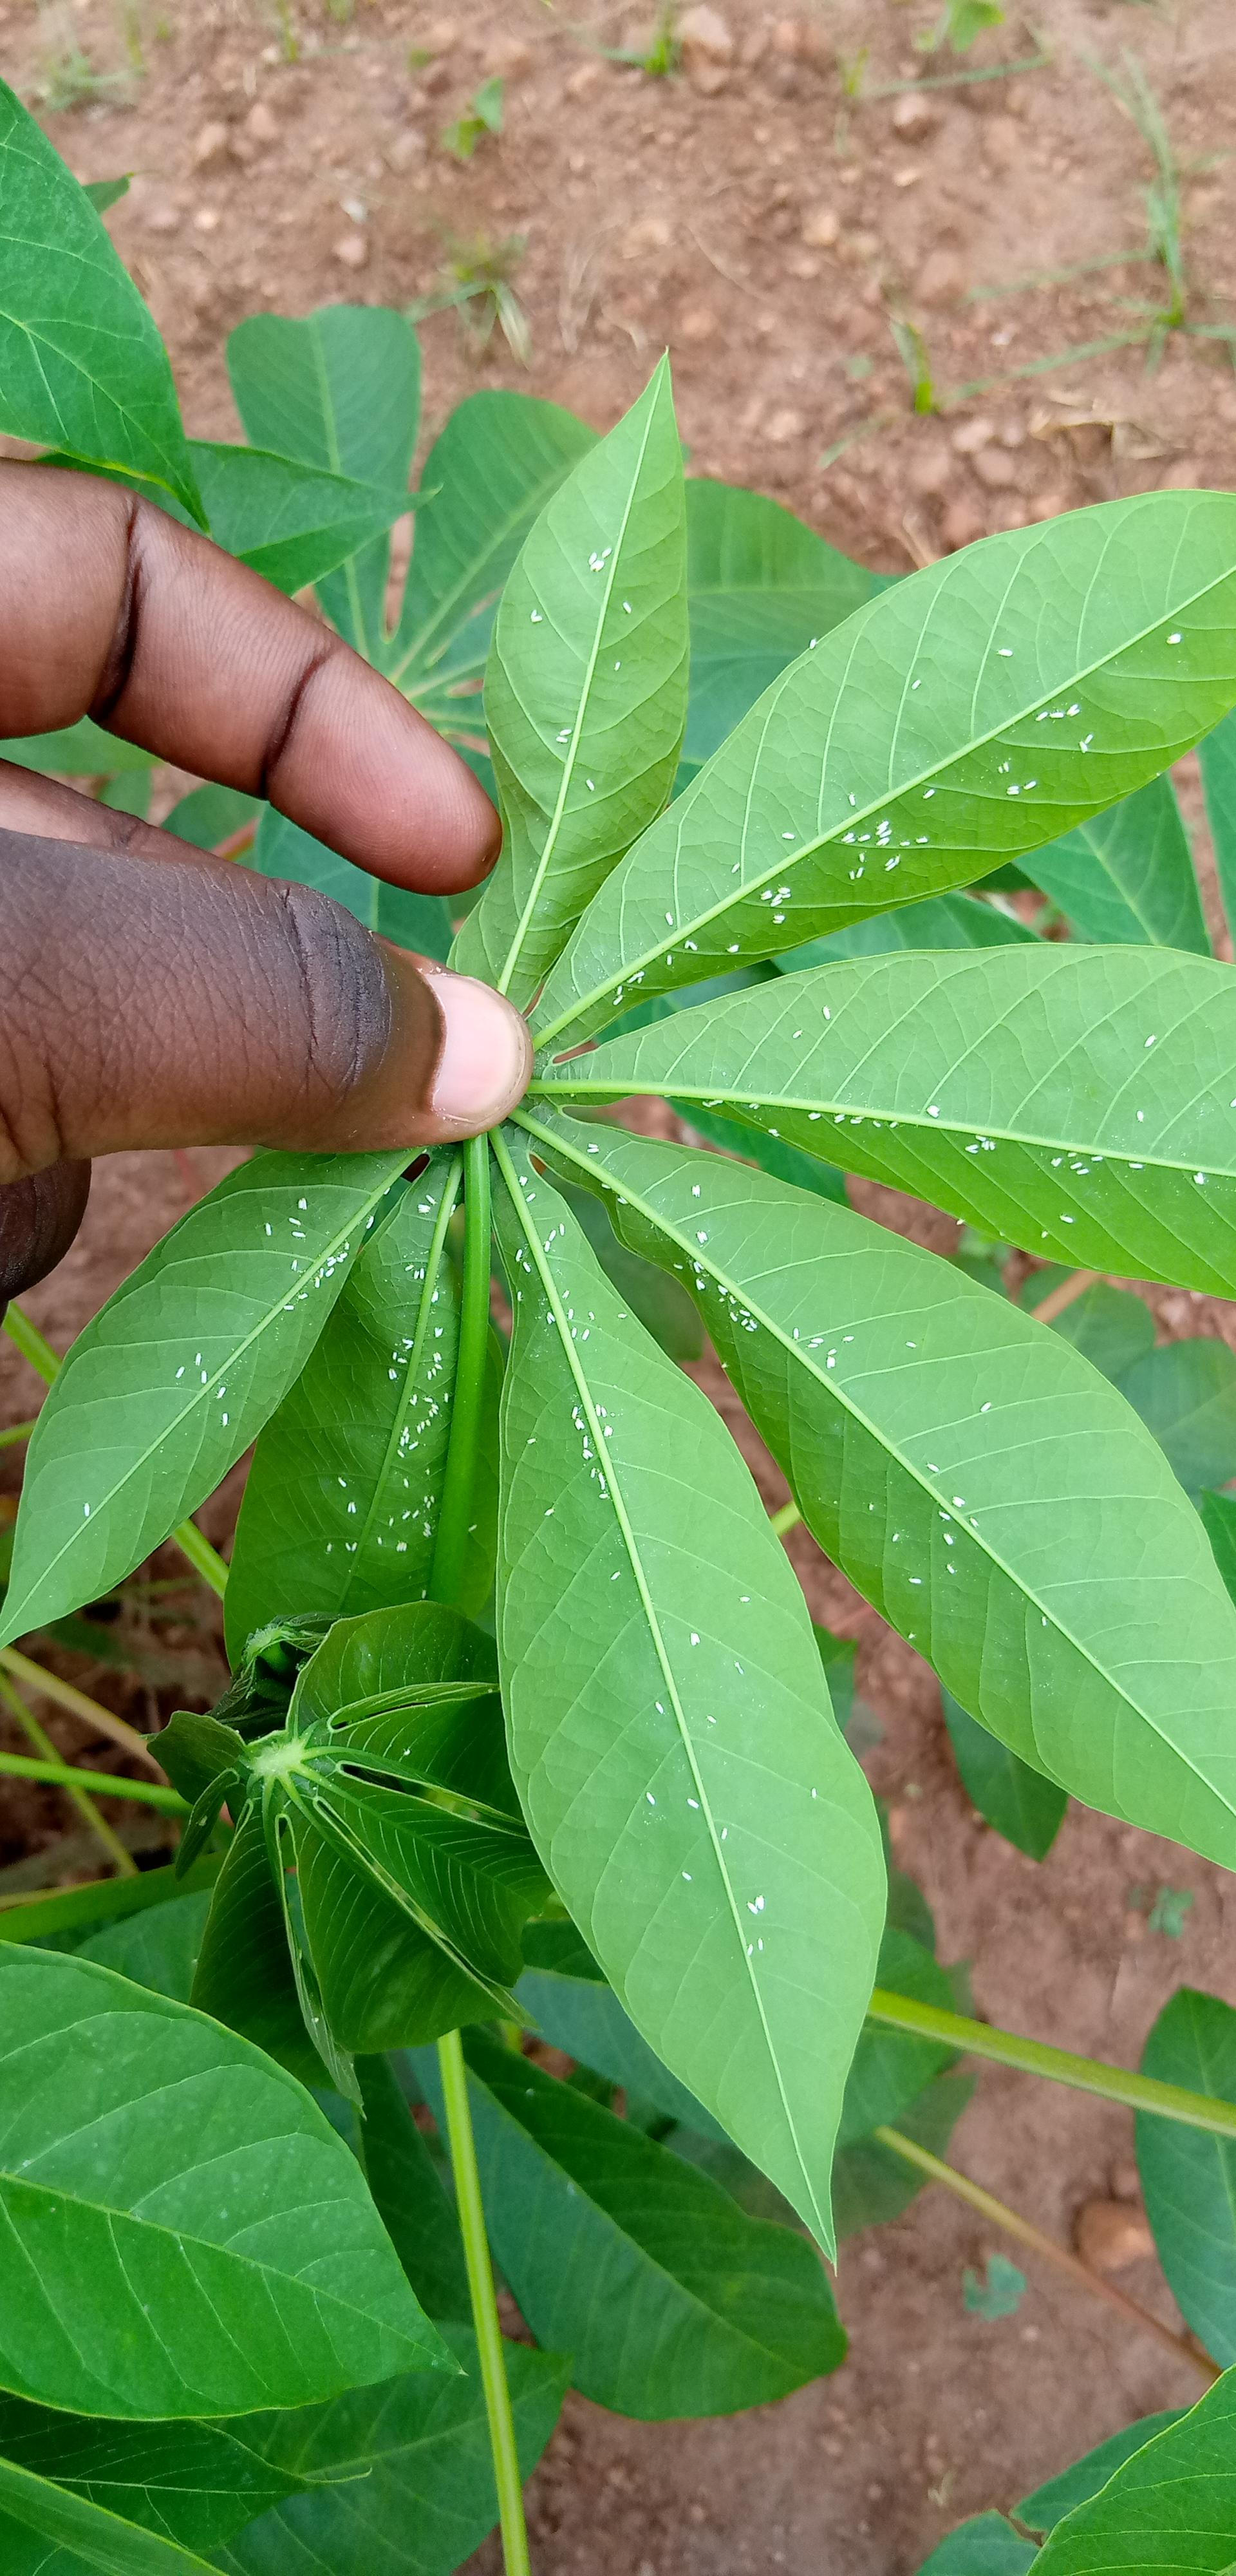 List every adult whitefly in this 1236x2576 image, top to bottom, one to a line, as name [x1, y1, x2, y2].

whitefly [601, 546, 613, 560]
whitefly [587, 551, 598, 565]
whitefly [588, 559, 601, 572]
whitefly [595, 560, 606, 573]
whitefly [620, 600, 635, 615]
whitefly [530, 608, 538, 618]
whitefly [530, 614, 544, 624]
whitefly [1166, 632, 1182, 641]
whitefly [805, 635, 822, 652]
whitefly [1165, 638, 1182, 646]
whitefly [993, 645, 1017, 661]
whitefly [612, 659, 622, 673]
whitefly [910, 677, 925, 691]
whitefly [1065, 703, 1079, 715]
whitefly [1069, 708, 1081, 718]
whitefly [1035, 710, 1049, 723]
whitefly [1048, 710, 1065, 720]
whitefly [558, 727, 574, 736]
whitefly [1082, 732, 1095, 744]
whitefly [555, 735, 569, 744]
whitefly [1078, 739, 1091, 755]
whitefly [1001, 760, 1011, 773]
whitefly [997, 765, 1003, 775]
whitefly [583, 777, 597, 793]
whitefly [1021, 779, 1038, 791]
whitefly [1006, 784, 1020, 790]
whitefly [922, 788, 936, 802]
whitefly [1005, 790, 1022, 797]
whitefly [845, 791, 859, 810]
whitefly [877, 819, 891, 828]
whitefly [875, 826, 887, 837]
whitefly [877, 829, 894, 839]
whitefly [780, 830, 797, 842]
whitefly [839, 831, 855, 842]
whitefly [857, 832, 872, 844]
whitefly [913, 835, 930, 846]
whitefly [845, 837, 856, 846]
whitefly [873, 837, 891, 848]
whitefly [898, 840, 912, 847]
whitefly [857, 849, 866, 864]
whitefly [894, 854, 901, 866]
whitefly [884, 857, 895, 867]
whitefly [728, 860, 743, 877]
whitefly [884, 862, 896, 874]
whitefly [855, 866, 866, 880]
whitefly [847, 868, 856, 882]
whitefly [776, 887, 792, 895]
whitefly [760, 889, 771, 897]
whitefly [760, 893, 773, 902]
whitefly [772, 893, 783, 902]
whitefly [782, 893, 792, 900]
whitefly [769, 898, 783, 909]
whitefly [663, 909, 677, 929]
whitefly [772, 914, 787, 920]
whitefly [771, 918, 783, 925]
whitefly [684, 939, 691, 951]
whitefly [689, 940, 699, 951]
whitefly [726, 942, 740, 956]
whitefly [666, 952, 675, 967]
whitefly [634, 970, 646, 978]
whitefly [626, 976, 637, 985]
whitefly [636, 976, 643, 985]
whitefly [615, 984, 623, 996]
whitefly [612, 994, 624, 1007]
whitefly [820, 1001, 836, 1022]
whitefly [791, 1027, 807, 1040]
whitefly [1139, 1030, 1159, 1049]
whitefly [1229, 1096, 1236, 1110]
whitefly [708, 1099, 716, 1106]
whitefly [714, 1099, 724, 1104]
whitefly [700, 1100, 711, 1108]
whitefly [928, 1104, 941, 1113]
whitefly [926, 1107, 940, 1119]
whitefly [1132, 1108, 1147, 1123]
whitefly [807, 1112, 817, 1117]
whitefly [810, 1113, 822, 1121]
whitefly [834, 1113, 846, 1119]
whitefly [853, 1114, 867, 1121]
whitefly [849, 1116, 863, 1125]
whitefly [832, 1117, 845, 1124]
whitefly [871, 1118, 883, 1129]
whitefly [887, 1120, 900, 1129]
whitefly [766, 1127, 780, 1134]
whitefly [973, 1134, 988, 1142]
whitefly [984, 1140, 989, 1151]
whitefly [989, 1140, 997, 1151]
whitefly [586, 1142, 599, 1148]
whitefly [964, 1143, 979, 1153]
whitefly [585, 1148, 603, 1153]
whitefly [967, 1150, 980, 1156]
whitefly [1065, 1150, 1077, 1159]
whitefly [1088, 1155, 1107, 1164]
whitefly [1053, 1157, 1063, 1169]
whitefly [1050, 1157, 1056, 1166]
whitefly [1069, 1161, 1084, 1172]
whitefly [1126, 1161, 1145, 1171]
whitefly [1074, 1168, 1091, 1177]
whitefly [1197, 1171, 1207, 1187]
whitefly [1192, 1173, 1199, 1184]
whitefly [518, 1174, 525, 1184]
whitefly [521, 1175, 528, 1188]
whitefly [696, 1183, 702, 1198]
whitefly [690, 1184, 696, 1197]
whitefly [523, 1191, 538, 1204]
whitefly [424, 1193, 438, 1206]
whitefly [615, 1194, 630, 1206]
whitefly [301, 1197, 309, 1212]
whitefly [296, 1198, 303, 1210]
whitefly [449, 1202, 458, 1214]
whitefly [416, 1202, 431, 1209]
whitefly [417, 1208, 430, 1214]
whitefly [1058, 1213, 1077, 1226]
whitefly [368, 1214, 375, 1222]
whitefly [287, 1215, 303, 1227]
whitefly [953, 1216, 966, 1228]
whitefly [557, 1220, 566, 1237]
whitefly [263, 1221, 274, 1238]
whitefly [366, 1221, 375, 1230]
whitefly [547, 1227, 558, 1242]
whitefly [1037, 1228, 1050, 1242]
whitefly [289, 1229, 308, 1240]
whitefly [700, 1229, 709, 1241]
whitefly [695, 1230, 706, 1245]
whitefly [342, 1239, 351, 1251]
whitefly [543, 1239, 553, 1254]
whitefly [513, 1245, 523, 1263]
whitefly [339, 1251, 349, 1260]
whitefly [326, 1255, 335, 1262]
whitefly [335, 1255, 344, 1264]
whitefly [290, 1258, 299, 1272]
whitefly [326, 1258, 337, 1269]
whitefly [521, 1260, 533, 1274]
whitefly [693, 1261, 702, 1274]
whitefly [695, 1261, 706, 1271]
whitefly [672, 1262, 686, 1271]
whitefly [404, 1264, 416, 1272]
whitefly [324, 1266, 335, 1280]
whitefly [418, 1266, 427, 1280]
whitefly [413, 1270, 420, 1281]
whitefly [312, 1275, 322, 1289]
whitefly [694, 1278, 708, 1291]
whitefly [715, 1283, 729, 1296]
whitefly [514, 1287, 526, 1303]
whitefly [560, 1287, 572, 1300]
whitefly [429, 1289, 441, 1306]
whitefly [296, 1291, 310, 1300]
whitefly [727, 1294, 738, 1305]
whitefly [281, 1303, 295, 1312]
whitefly [566, 1306, 577, 1321]
whitefly [737, 1307, 752, 1317]
whitefly [587, 1309, 598, 1323]
whitefly [546, 1310, 557, 1323]
whitefly [614, 1311, 628, 1320]
whitefly [728, 1311, 740, 1323]
whitefly [545, 1315, 553, 1325]
whitefly [740, 1317, 750, 1328]
whitefly [748, 1318, 760, 1329]
whitefly [433, 1323, 445, 1339]
whitefly [570, 1325, 577, 1340]
whitefly [579, 1325, 592, 1343]
whitefly [744, 1325, 756, 1333]
whitefly [790, 1325, 803, 1341]
whitefly [839, 1332, 857, 1343]
whitefly [809, 1336, 825, 1344]
whitefly [400, 1337, 415, 1346]
whitefly [904, 1338, 919, 1350]
whitefly [807, 1343, 819, 1349]
whitefly [403, 1344, 414, 1352]
whitefly [824, 1345, 839, 1356]
whitefly [390, 1350, 398, 1360]
whitefly [193, 1351, 204, 1368]
whitefly [436, 1352, 445, 1363]
whitefly [432, 1352, 437, 1365]
whitefly [825, 1354, 832, 1369]
whitefly [830, 1355, 837, 1369]
whitefly [397, 1357, 408, 1365]
whitefly [718, 1361, 729, 1370]
whitefly [433, 1363, 443, 1372]
whitefly [173, 1365, 186, 1381]
whitefly [388, 1367, 393, 1381]
whitefly [431, 1367, 438, 1378]
whitefly [391, 1367, 399, 1379]
whitefly [200, 1369, 210, 1386]
whitefly [426, 1369, 433, 1382]
whitefly [215, 1385, 227, 1401]
whitefly [442, 1392, 451, 1405]
whitefly [412, 1393, 420, 1403]
whitefly [422, 1396, 434, 1404]
whitefly [408, 1397, 416, 1407]
whitefly [979, 1400, 995, 1414]
whitefly [594, 1402, 601, 1418]
whitefly [431, 1403, 440, 1411]
whitefly [570, 1404, 579, 1419]
whitefly [601, 1405, 609, 1419]
whitefly [431, 1407, 439, 1416]
whitefly [428, 1408, 434, 1419]
whitefly [220, 1411, 230, 1428]
whitefly [425, 1417, 431, 1429]
whitefly [576, 1417, 587, 1432]
whitefly [420, 1419, 426, 1431]
whitefly [574, 1421, 582, 1432]
whitefly [416, 1424, 422, 1435]
whitefly [603, 1425, 611, 1438]
whitefly [402, 1426, 409, 1437]
whitefly [609, 1427, 614, 1437]
whitefly [405, 1432, 411, 1446]
whitefly [581, 1433, 591, 1448]
whitefly [398, 1435, 405, 1447]
whitefly [525, 1437, 539, 1446]
whitefly [408, 1440, 420, 1452]
whitefly [395, 1447, 407, 1459]
whitefly [582, 1448, 595, 1459]
whitefly [581, 1452, 588, 1461]
whitefly [924, 1461, 942, 1473]
whitefly [588, 1466, 597, 1479]
whitefly [423, 1466, 433, 1477]
whitefly [597, 1471, 606, 1481]
whitefly [335, 1473, 350, 1489]
whitefly [402, 1476, 411, 1491]
whitefly [599, 1479, 608, 1491]
whitefly [597, 1492, 610, 1501]
whitefly [429, 1494, 436, 1504]
whitefly [422, 1495, 430, 1503]
whitefly [951, 1495, 966, 1506]
whitefly [951, 1499, 962, 1510]
whitefly [346, 1499, 351, 1515]
whitefly [351, 1500, 359, 1515]
whitefly [426, 1501, 432, 1510]
whitefly [82, 1501, 93, 1519]
whitefly [411, 1506, 421, 1520]
whitefly [542, 1506, 557, 1519]
whitefly [400, 1508, 412, 1522]
whitefly [937, 1510, 951, 1523]
whitefly [386, 1514, 396, 1529]
whitefly [968, 1516, 980, 1529]
whitefly [422, 1521, 433, 1531]
whitefly [424, 1528, 433, 1537]
whitefly [422, 1530, 429, 1539]
whitefly [890, 1531, 903, 1545]
whitefly [942, 1531, 955, 1548]
whitefly [375, 1534, 385, 1546]
whitefly [395, 1540, 402, 1553]
whitefly [351, 1540, 358, 1552]
whitefly [325, 1541, 334, 1554]
whitefly [344, 1541, 351, 1553]
whitefly [400, 1541, 405, 1553]
whitefly [402, 1542, 407, 1553]
whitefly [944, 1562, 957, 1576]
whitefly [606, 1569, 623, 1582]
whitefly [904, 1575, 924, 1587]
whitefly [418, 1587, 429, 1601]
whitefly [736, 1594, 751, 1604]
whitefly [1038, 1614, 1049, 1628]
whitefly [688, 1631, 697, 1647]
whitefly [906, 1631, 919, 1642]
whitefly [694, 1632, 701, 1645]
whitefly [653, 1699, 667, 1716]
whitefly [704, 1712, 719, 1726]
whitefly [401, 1747, 413, 1759]
whitefly [809, 1786, 819, 1801]
whitefly [643, 1789, 659, 1806]
whitefly [685, 1796, 700, 1811]
whitefly [719, 1825, 730, 1841]
whitefly [678, 1869, 694, 1883]
whitefly [758, 1893, 765, 1911]
whitefly [755, 1895, 759, 1908]
whitefly [745, 1900, 759, 1916]
whitefly [756, 1935, 767, 1952]
whitefly [745, 1940, 754, 1957]